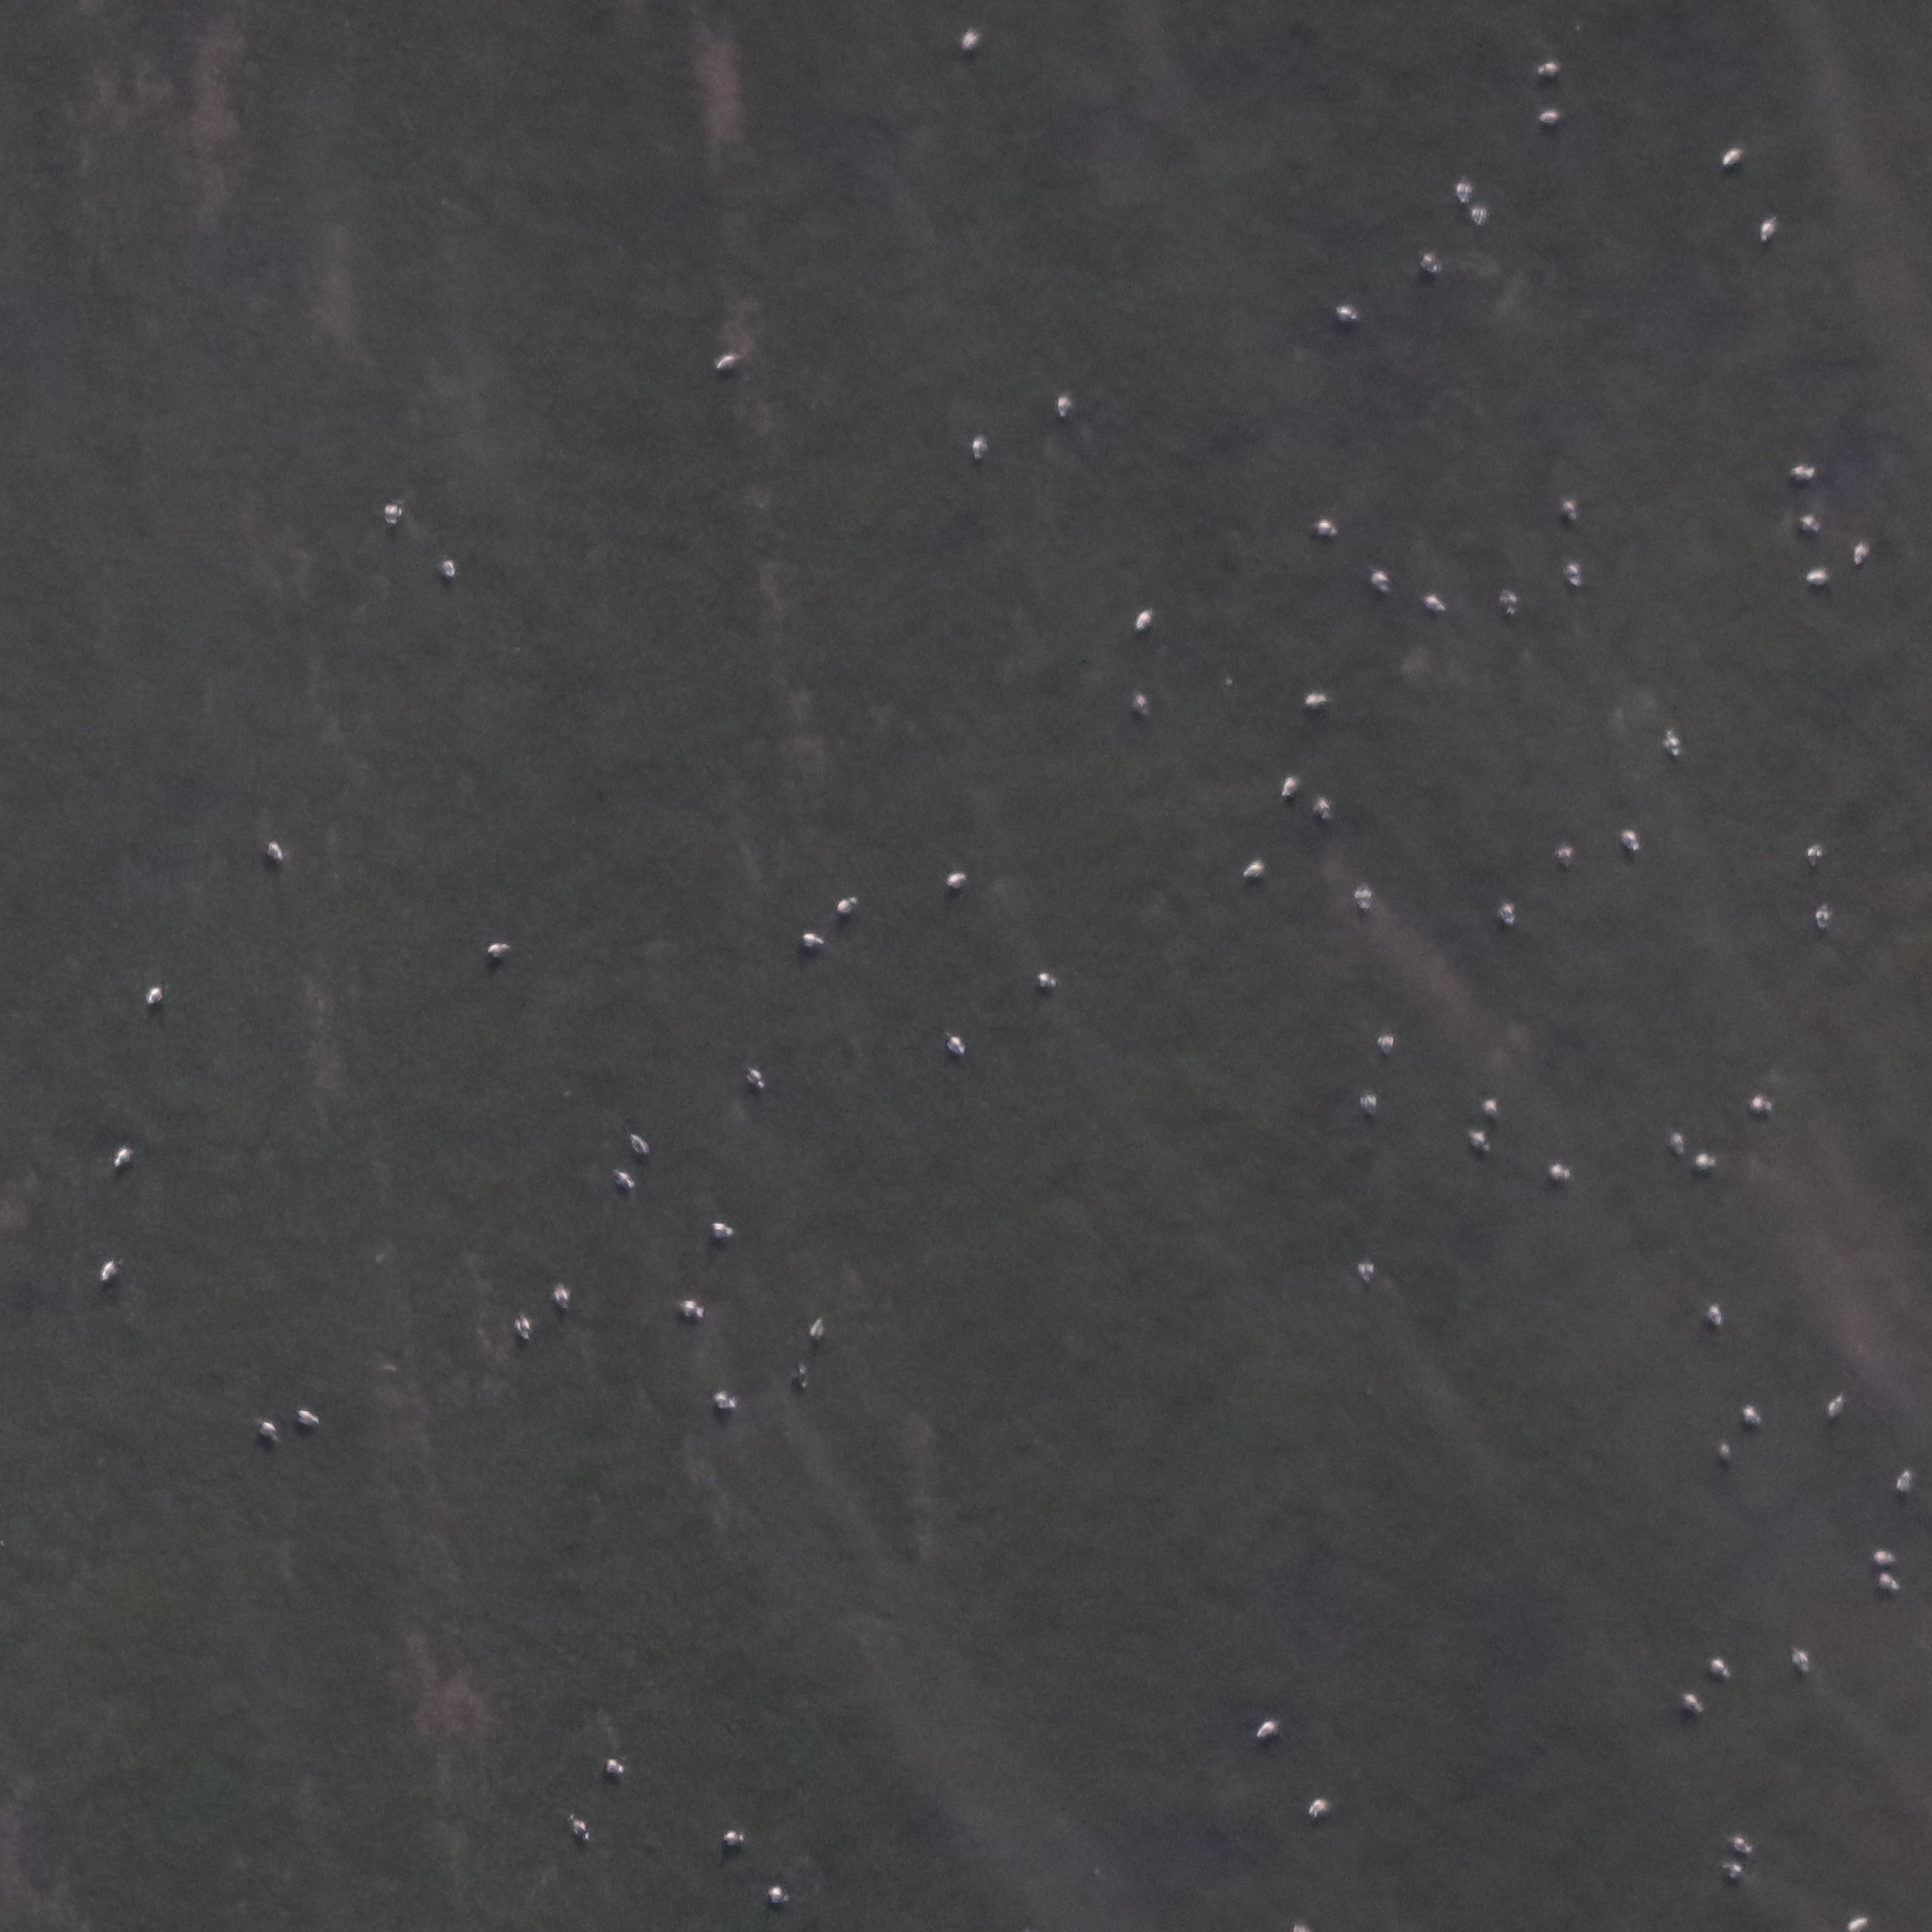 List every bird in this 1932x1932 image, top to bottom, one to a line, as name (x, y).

brant (966, 46)
brant (1556, 57)
brant (1550, 116)
brant (1735, 159)
brant (1461, 198)
brant (1478, 208)
brant (1762, 227)
brant (1430, 262)
brant (1339, 309)
brant (721, 359)
brant (1064, 409)
brant (986, 454)
brant (1806, 463)
brant (394, 500)
brant (1806, 514)
brant (1574, 519)
brant (1333, 531)
brant (1871, 547)
brant (1818, 560)
brant (445, 563)
brant (1576, 574)
brant (1379, 585)
brant (1433, 607)
brant (1507, 609)
brant (1157, 625)
brant (1305, 696)
brant (1139, 700)
brant (1668, 742)
brant (1286, 785)
brant (1328, 809)
brant (1640, 824)
brant (1817, 838)
brant (1557, 853)
brant (281, 857)
brant (1264, 870)
brant (966, 892)
brant (845, 904)
brant (1373, 913)
brant (1833, 915)
brant (1505, 917)
brant (821, 932)
brant (505, 951)
brant (1046, 982)
brant (152, 1003)
brant (952, 1041)
brant (1384, 1045)
brant (758, 1083)
brant (1494, 1098)
brant (1369, 1103)
brant (1752, 1120)
brant (1674, 1134)
brant (1475, 1135)
brant (638, 1144)
brant (121, 1160)
brant (1554, 1167)
brant (1706, 1168)
brant (631, 1187)
brant (731, 1230)
brant (1375, 1269)
brant (116, 1270)
brant (563, 1291)
brant (1706, 1298)
brant (695, 1310)
brant (521, 1315)
brant (810, 1338)
brant (722, 1388)
brant (802, 1389)
brant (1839, 1406)
brant (1751, 1408)
brant (315, 1416)
brant (263, 1426)
brant (1730, 1457)
brant (1905, 1478)
brant (1880, 1560)
brant (1895, 1589)
brant (1803, 1667)
brant (1721, 1668)
brant (1695, 1703)
brant (1258, 1731)
brant (625, 1765)
brant (1324, 1808)
brant (572, 1837)
brant (739, 1837)
brant (1741, 1846)
brant (1734, 1874)
brant (786, 1907)
brant (1860, 1920)